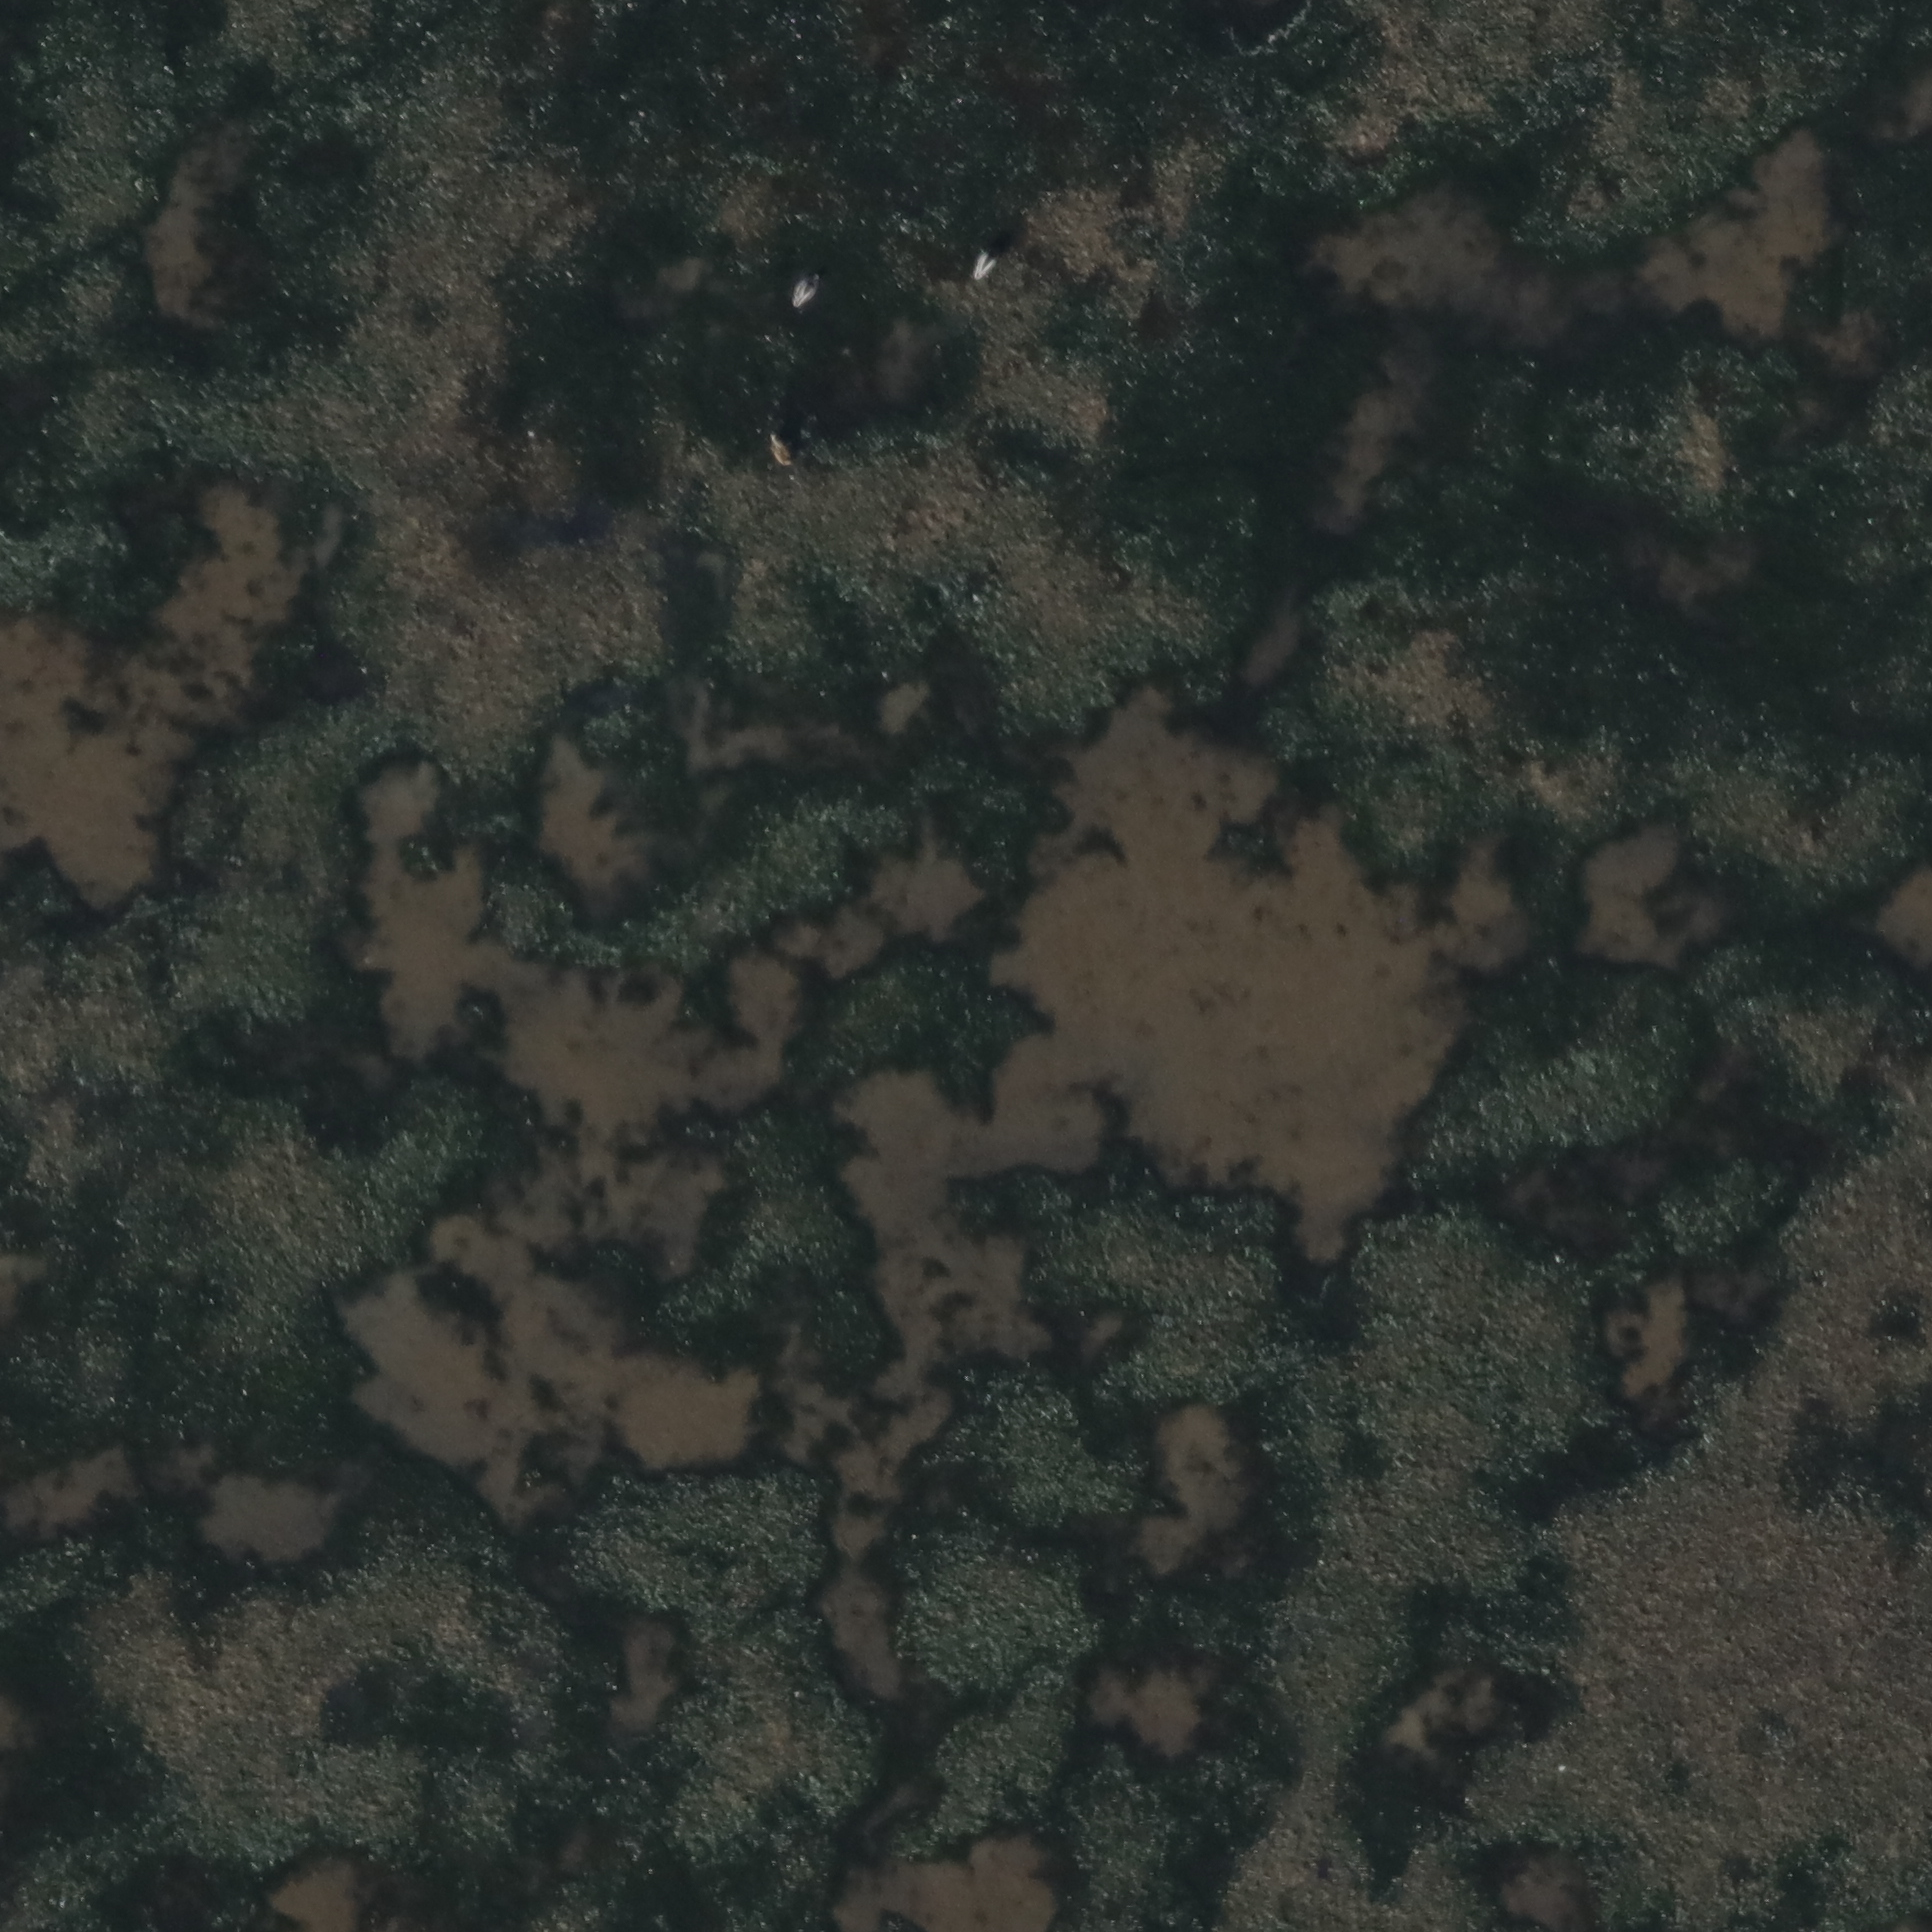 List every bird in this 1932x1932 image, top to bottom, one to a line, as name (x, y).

other bird (983, 267)
other bird (806, 292)
other bird (783, 453)